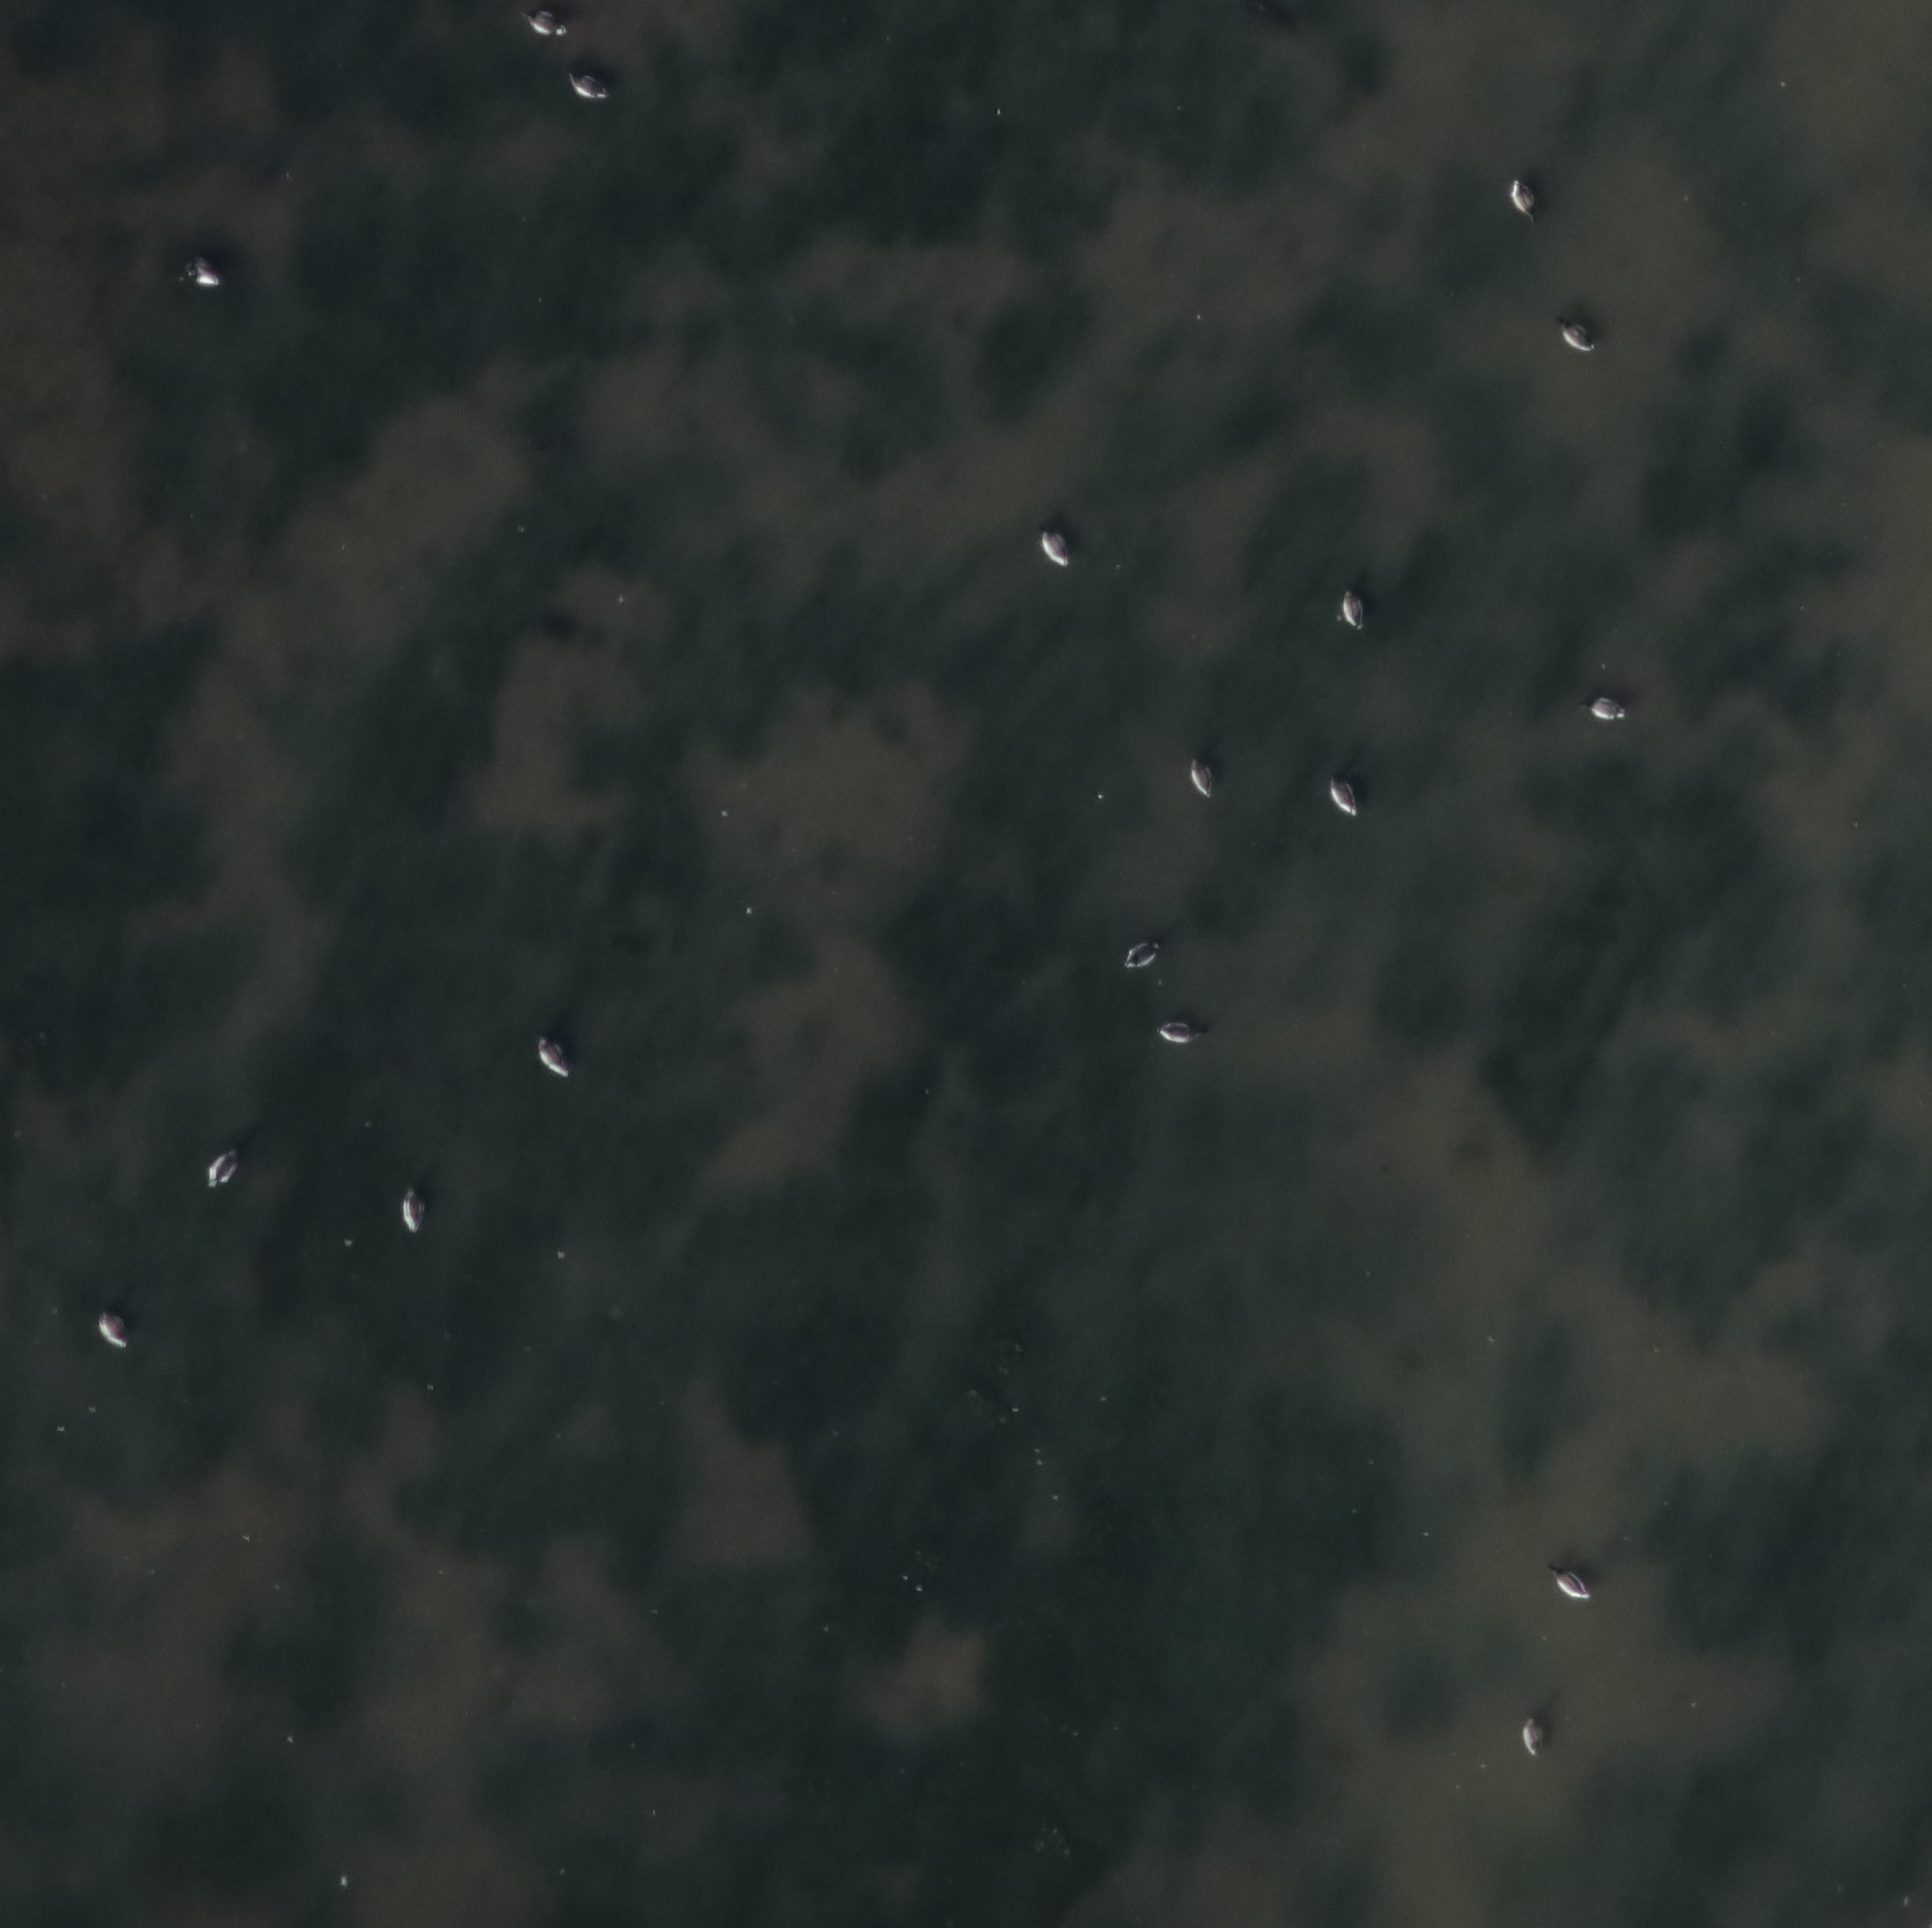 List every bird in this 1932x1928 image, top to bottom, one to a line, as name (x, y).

brant (546, 21)
brant (587, 85)
brant (1527, 199)
brant (205, 273)
brant (1576, 334)
brant (1056, 549)
brant (1353, 609)
brant (1605, 707)
brant (1202, 778)
brant (1342, 794)
brant (1143, 954)
brant (1179, 1034)
brant (553, 1055)
brant (224, 1167)
brant (415, 1211)
brant (113, 1326)
brant (1572, 1582)
brant (1533, 1735)